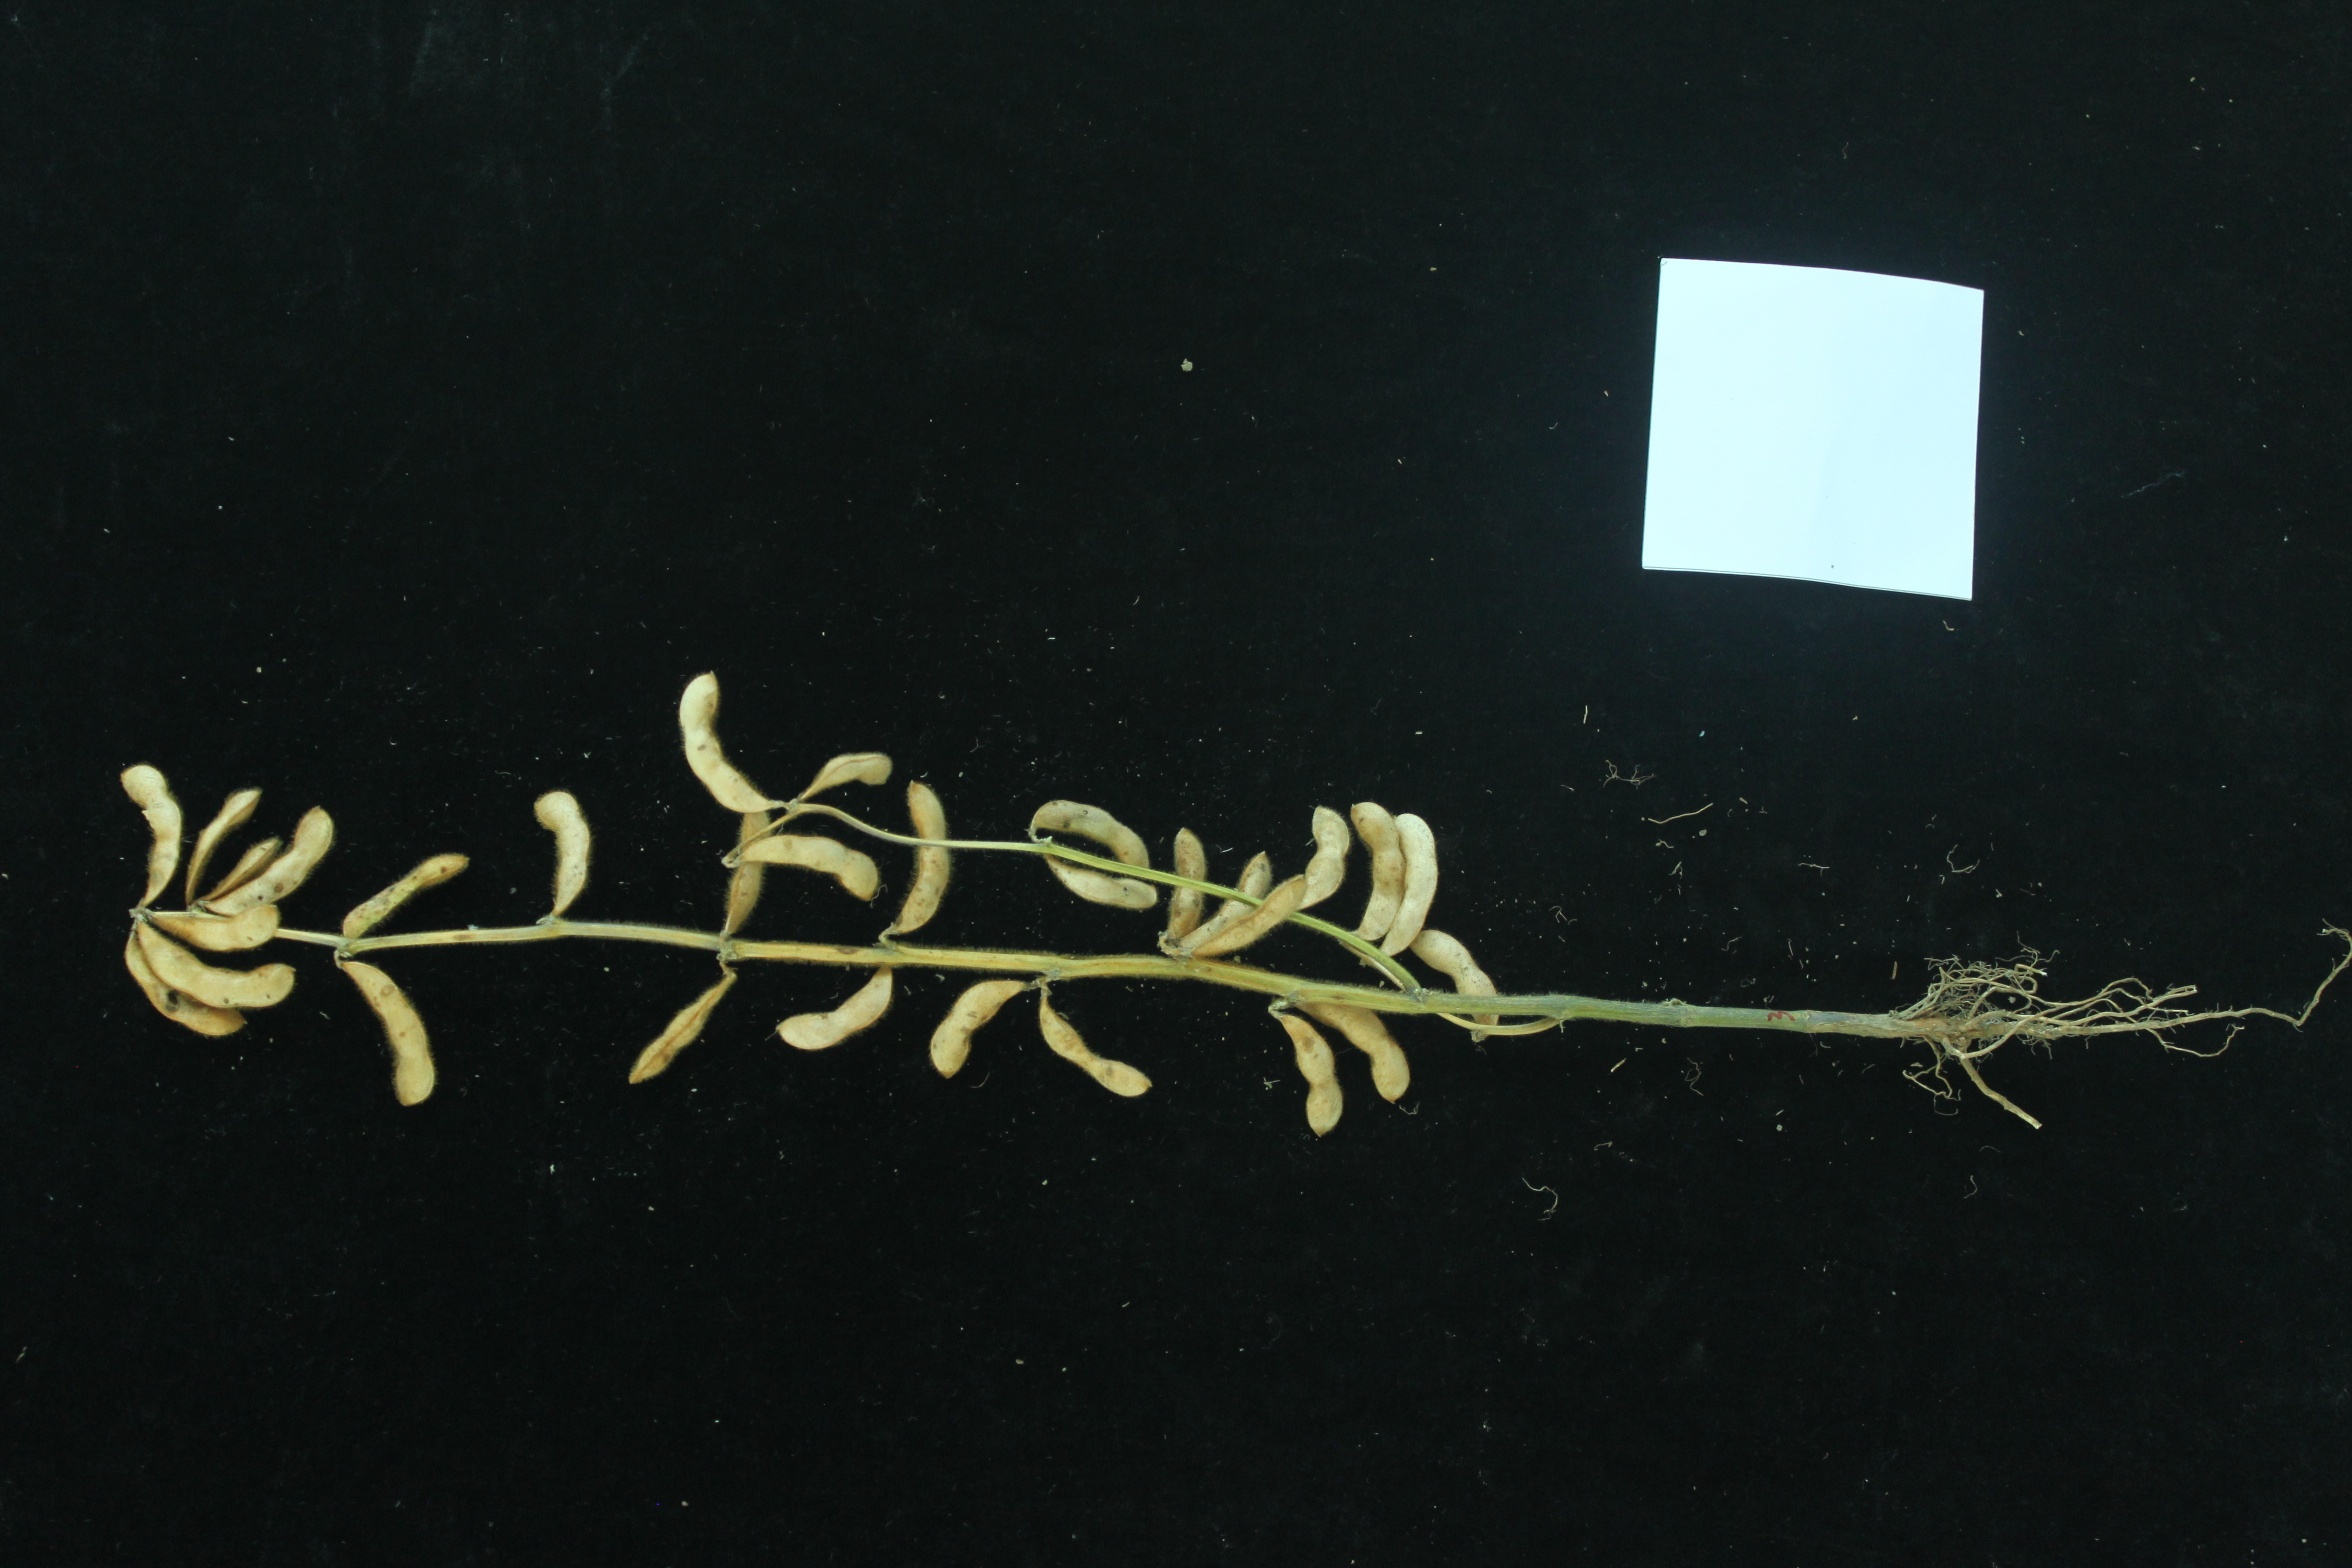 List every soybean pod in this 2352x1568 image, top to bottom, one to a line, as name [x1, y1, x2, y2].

soybean pod [678, 671, 785, 813]
soybean pod [791, 754, 891, 802]
soybean pod [121, 766, 181, 909]
soybean pod [883, 784, 949, 936]
soybean pod [185, 790, 260, 904]
soybean pod [533, 792, 590, 921]
soybean pod [1032, 801, 1146, 867]
soybean pod [1351, 802, 1404, 939]
soybean pod [206, 807, 334, 916]
soybean pod [1302, 810, 1347, 905]
soybean pod [724, 812, 770, 936]
soybean pod [1381, 814, 1437, 956]
soybean pod [1164, 829, 1205, 940]
soybean pod [728, 834, 878, 902]
soybean pod [197, 841, 278, 901]
soybean pod [342, 852, 471, 948]
soybean pod [1177, 855, 1269, 948]
soybean pod [1046, 858, 1157, 909]
soybean pod [1181, 875, 1307, 957]
soybean pod [150, 906, 278, 950]
soybean pod [139, 920, 292, 1009]
soybean pod [124, 931, 244, 1035]
soybean pod [1414, 934, 1497, 1031]
soybean pod [339, 963, 436, 1105]
soybean pod [778, 964, 891, 1050]
soybean pod [632, 976, 734, 1082]
soybean pod [929, 983, 1032, 1079]
soybean pod [1040, 995, 1150, 1097]
soybean pod [1302, 1004, 1408, 1104]
soybean pod [1271, 1011, 1341, 1139]